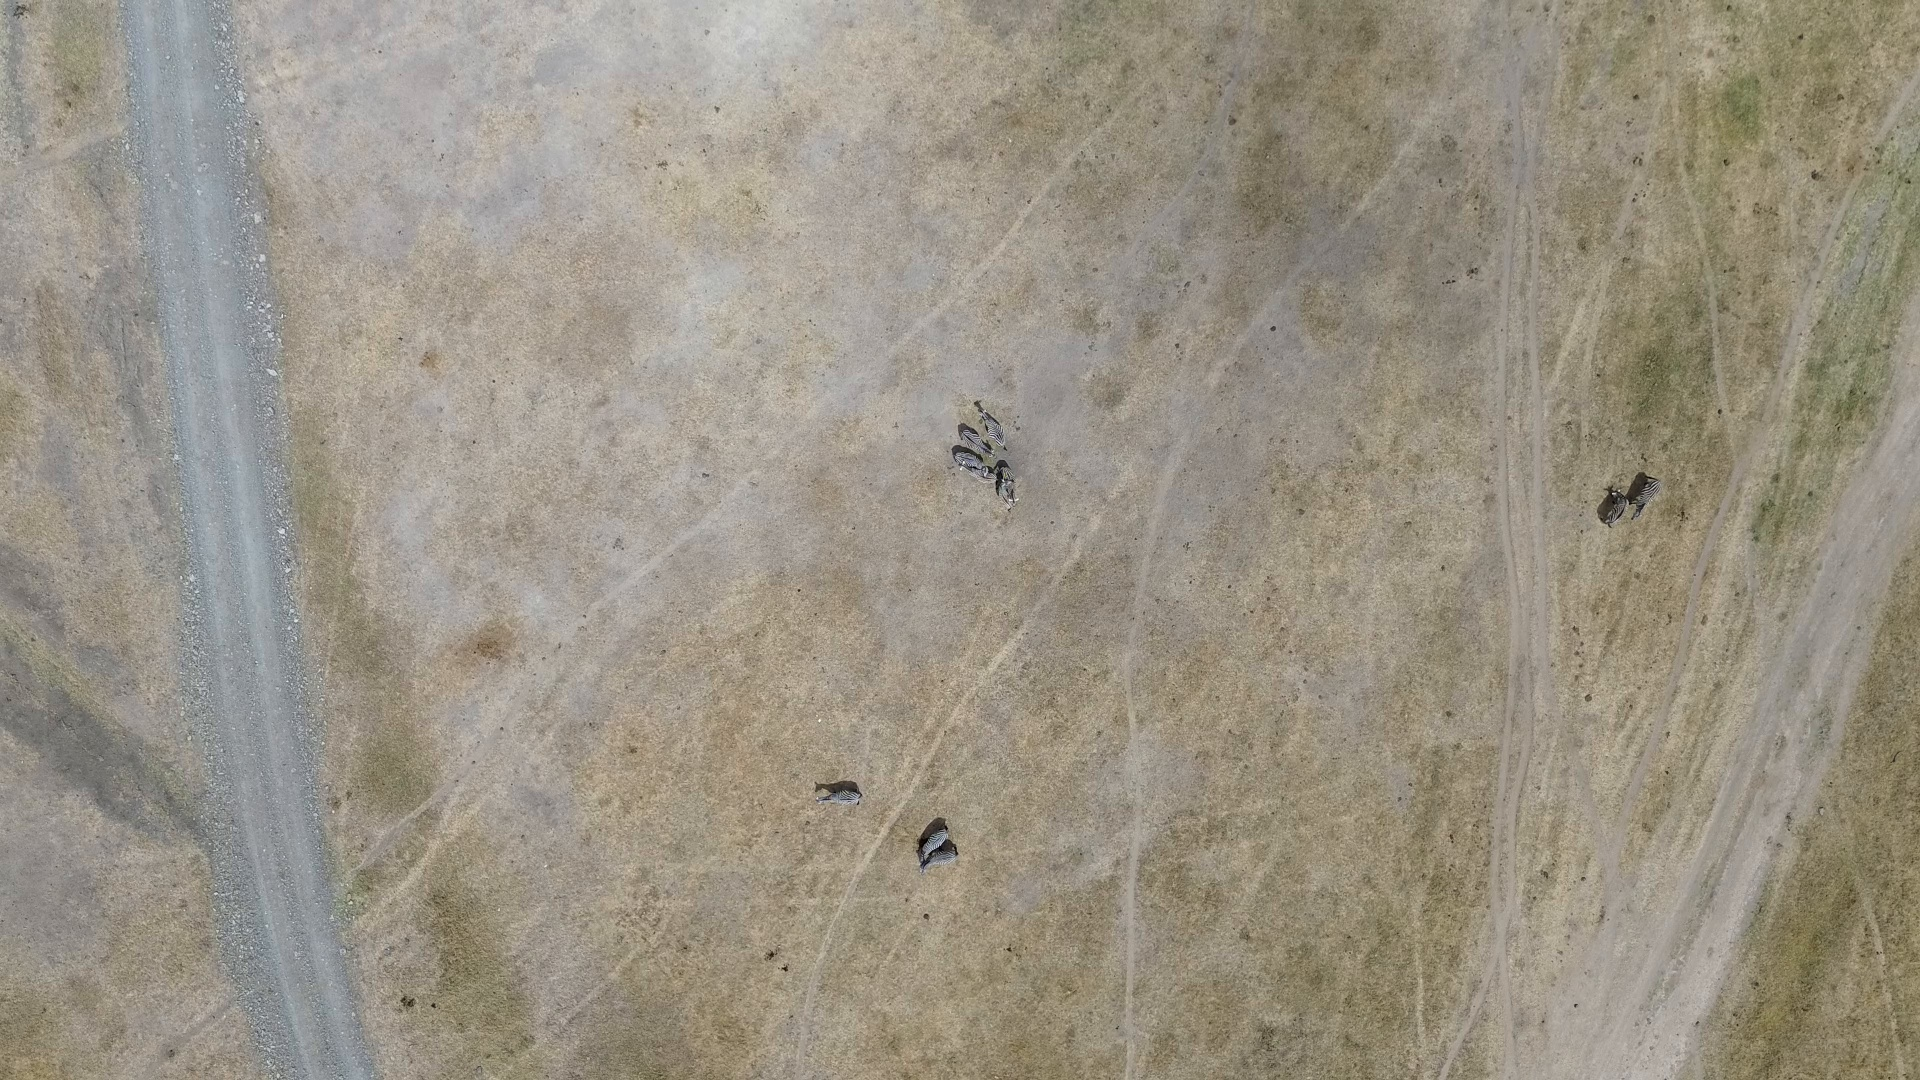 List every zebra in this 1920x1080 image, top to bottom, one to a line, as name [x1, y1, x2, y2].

zebra [979, 408, 1006, 447]
zebra [961, 430, 997, 459]
zebra [954, 451, 989, 477]
zebra [960, 462, 998, 484]
zebra [1001, 466, 1019, 507]
zebra [996, 478, 1012, 511]
zebra [1632, 480, 1661, 521]
zebra [1604, 492, 1626, 527]
zebra [817, 789, 862, 805]
zebra [920, 828, 950, 865]
zebra [920, 851, 958, 876]